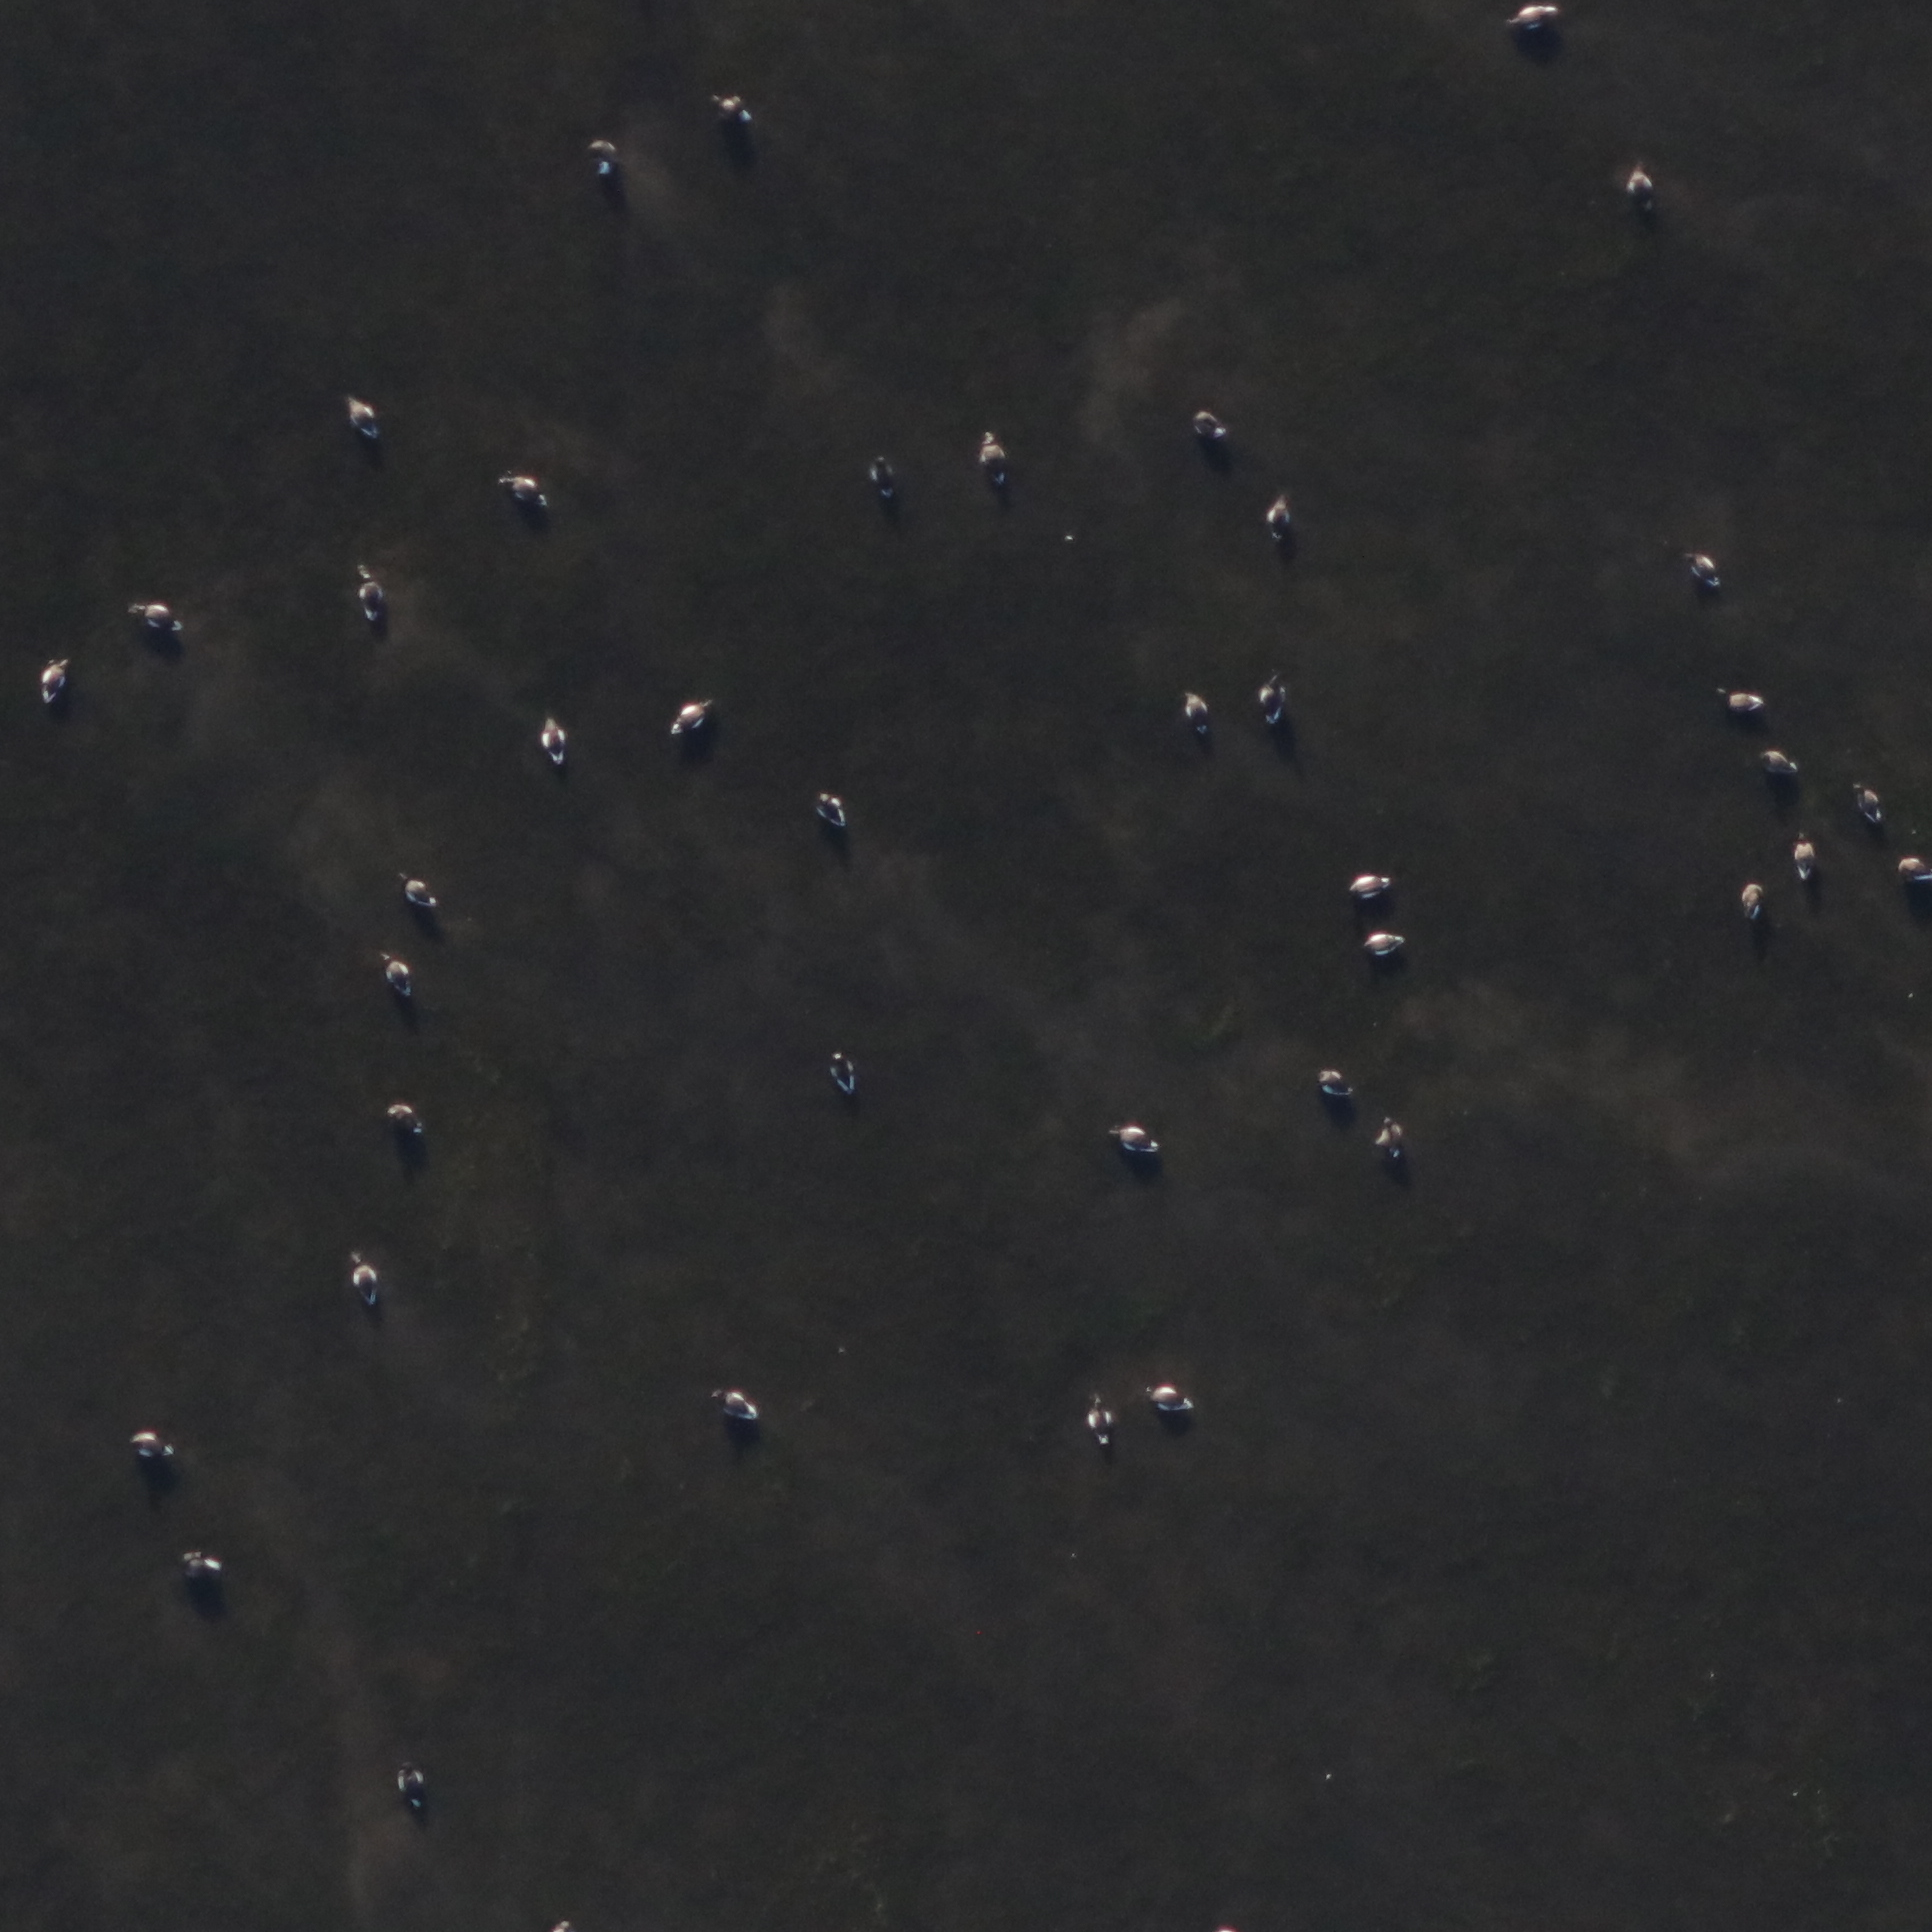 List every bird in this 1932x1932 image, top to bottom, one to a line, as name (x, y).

brant (1535, 18)
brant (736, 102)
brant (600, 162)
brant (1639, 176)
brant (361, 418)
brant (1208, 428)
brant (993, 454)
brant (885, 477)
brant (525, 491)
brant (1279, 520)
brant (1702, 568)
brant (372, 596)
brant (157, 616)
brant (55, 679)
brant (1273, 701)
brant (1743, 702)
brant (1189, 713)
brant (690, 719)
brant (553, 742)
brant (1778, 761)
brant (1869, 803)
brant (830, 811)
brant (1806, 858)
brant (1912, 868)
brant (1370, 887)
brant (417, 892)
brant (1751, 899)
brant (1381, 944)
brant (397, 977)
brant (843, 1070)
brant (1334, 1083)
brant (404, 1118)
brant (1389, 1139)
brant (1134, 1140)
brant (366, 1280)
brant (1167, 1399)
brant (735, 1405)
brant (1101, 1421)
brant (151, 1446)
brant (201, 1560)
brant (412, 1784)